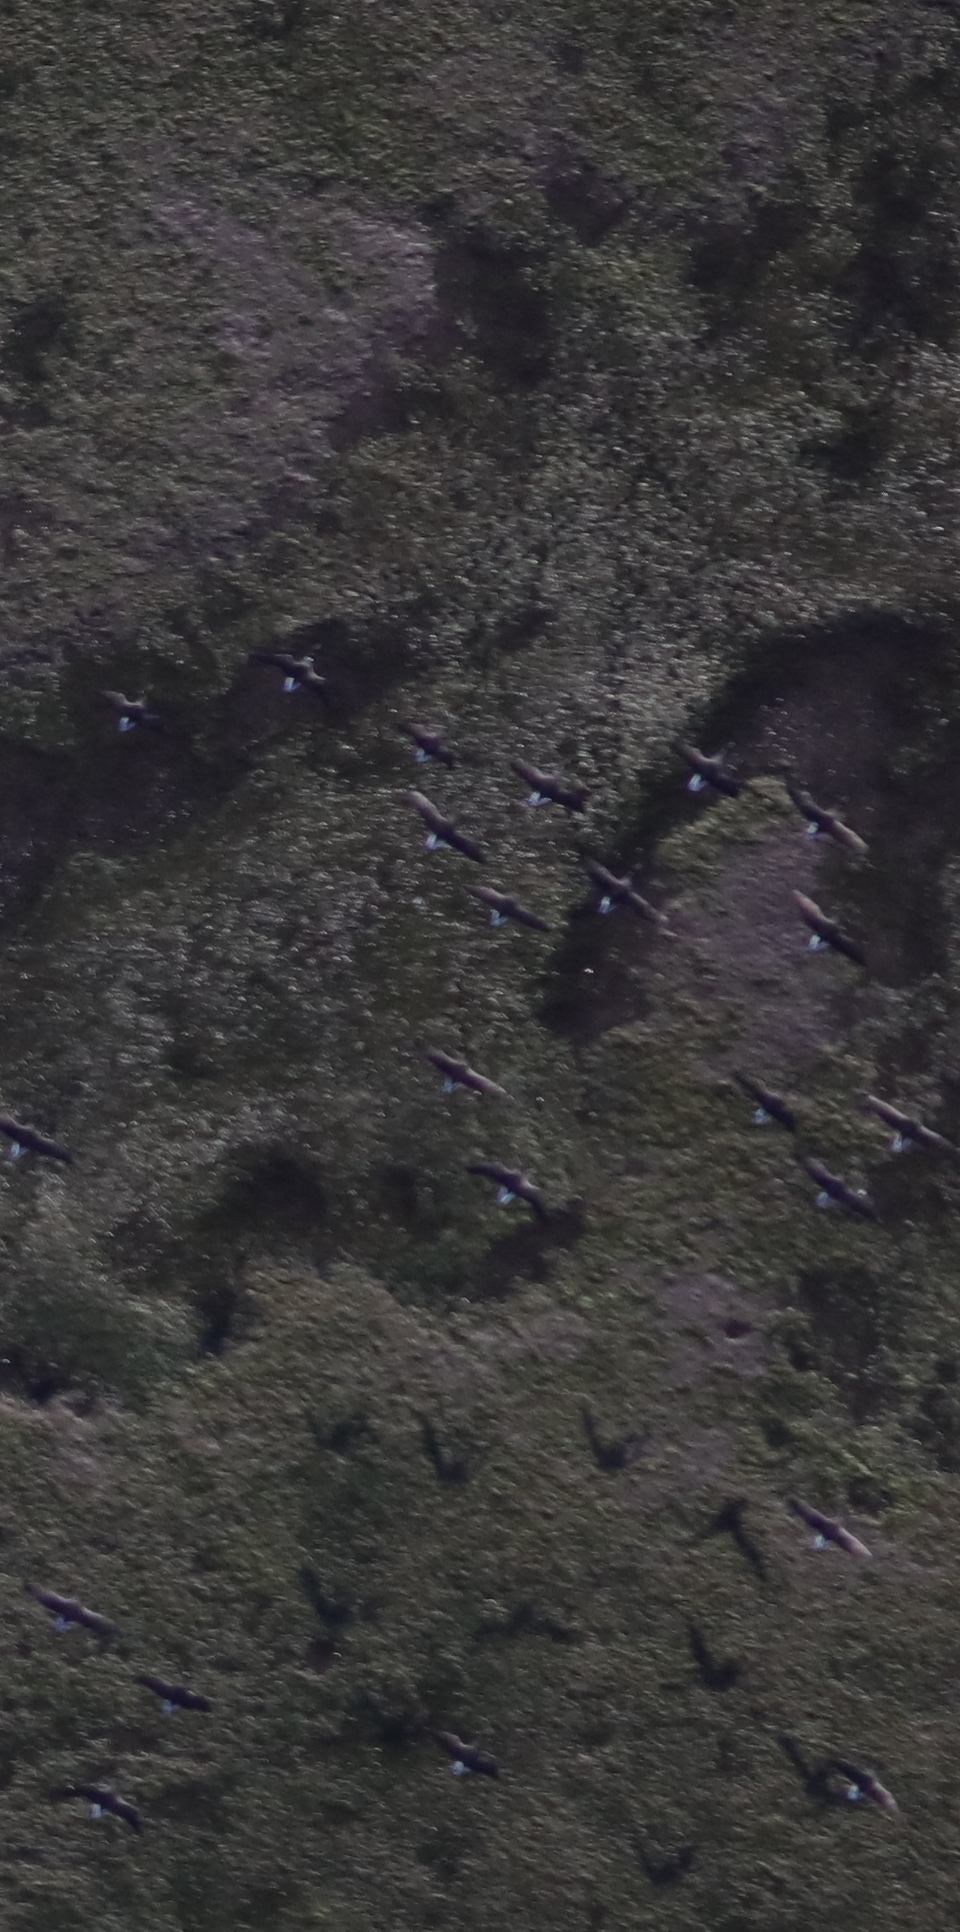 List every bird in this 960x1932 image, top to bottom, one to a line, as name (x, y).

brant (296, 681)
brant (123, 706)
brant (433, 740)
brant (699, 771)
brant (548, 795)
brant (826, 825)
brant (437, 833)
brant (607, 886)
brant (508, 913)
brant (820, 928)
brant (461, 1067)
brant (760, 1103)
brant (904, 1118)
brant (24, 1134)
brant (522, 1192)
brant (814, 1198)
brant (824, 1535)
brant (72, 1616)
brant (183, 1698)
brant (463, 1755)
brant (874, 1784)
brant (92, 1794)